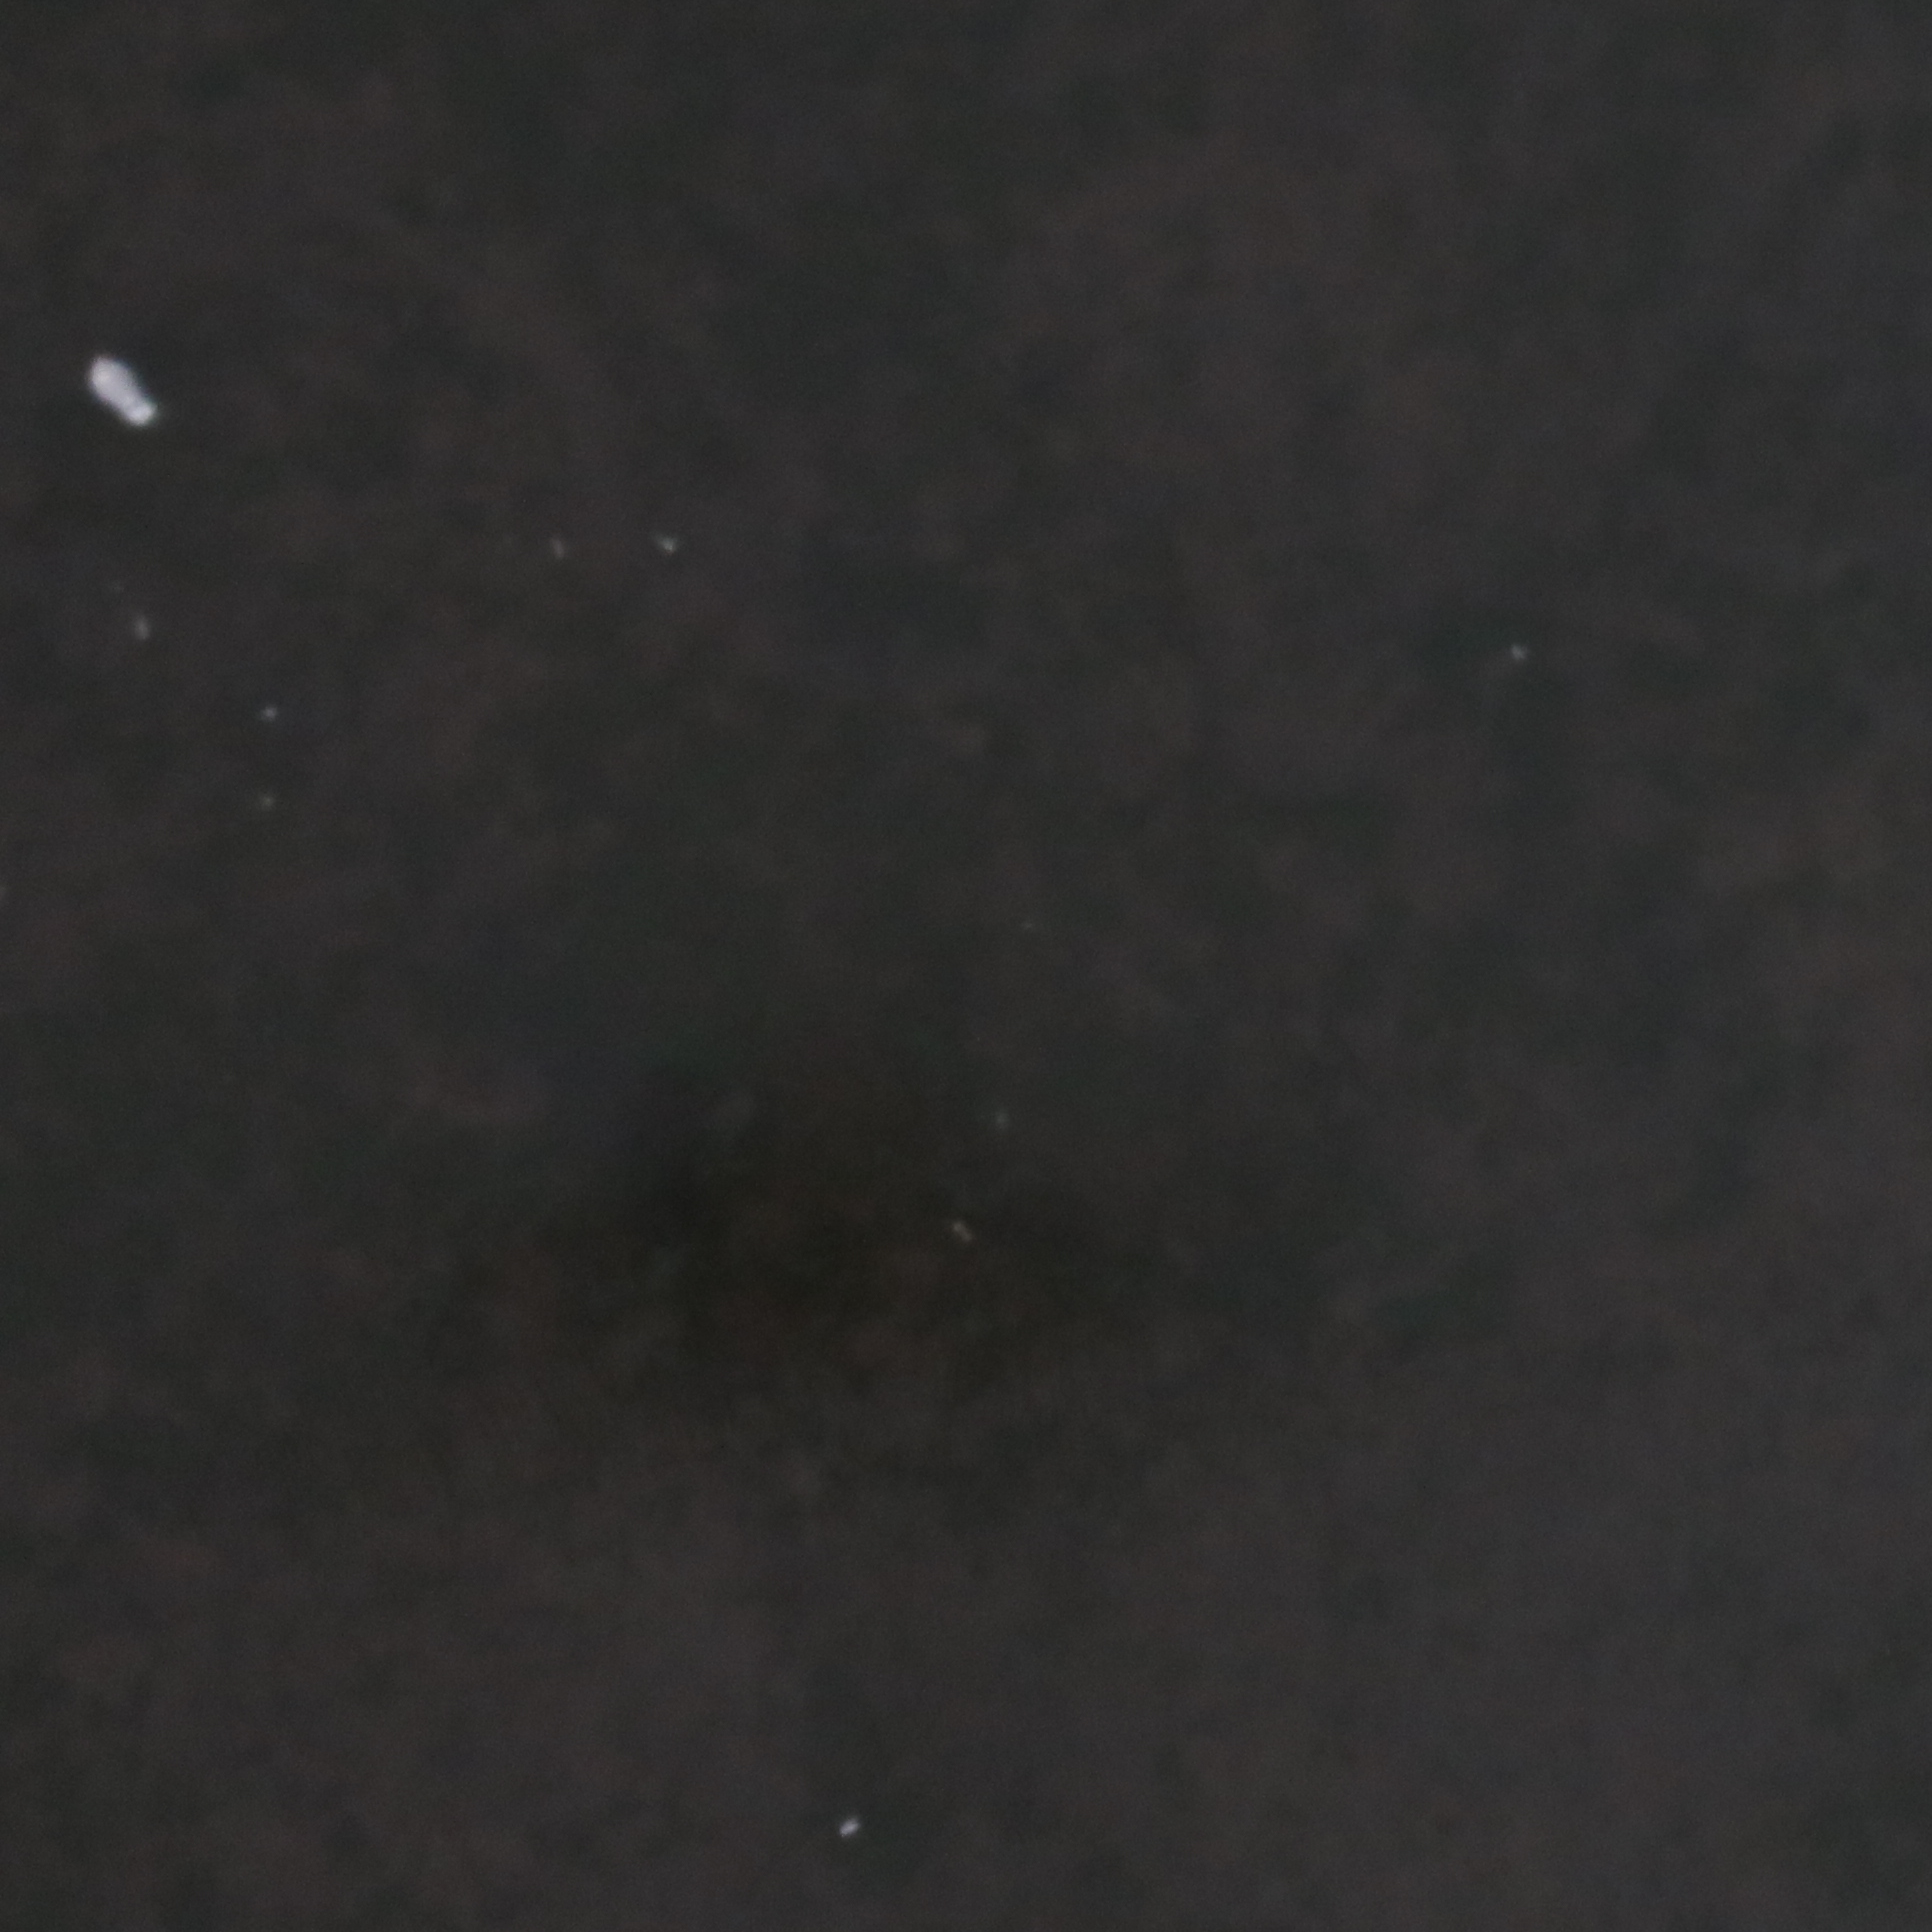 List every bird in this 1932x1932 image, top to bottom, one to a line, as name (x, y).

gull (119, 389)